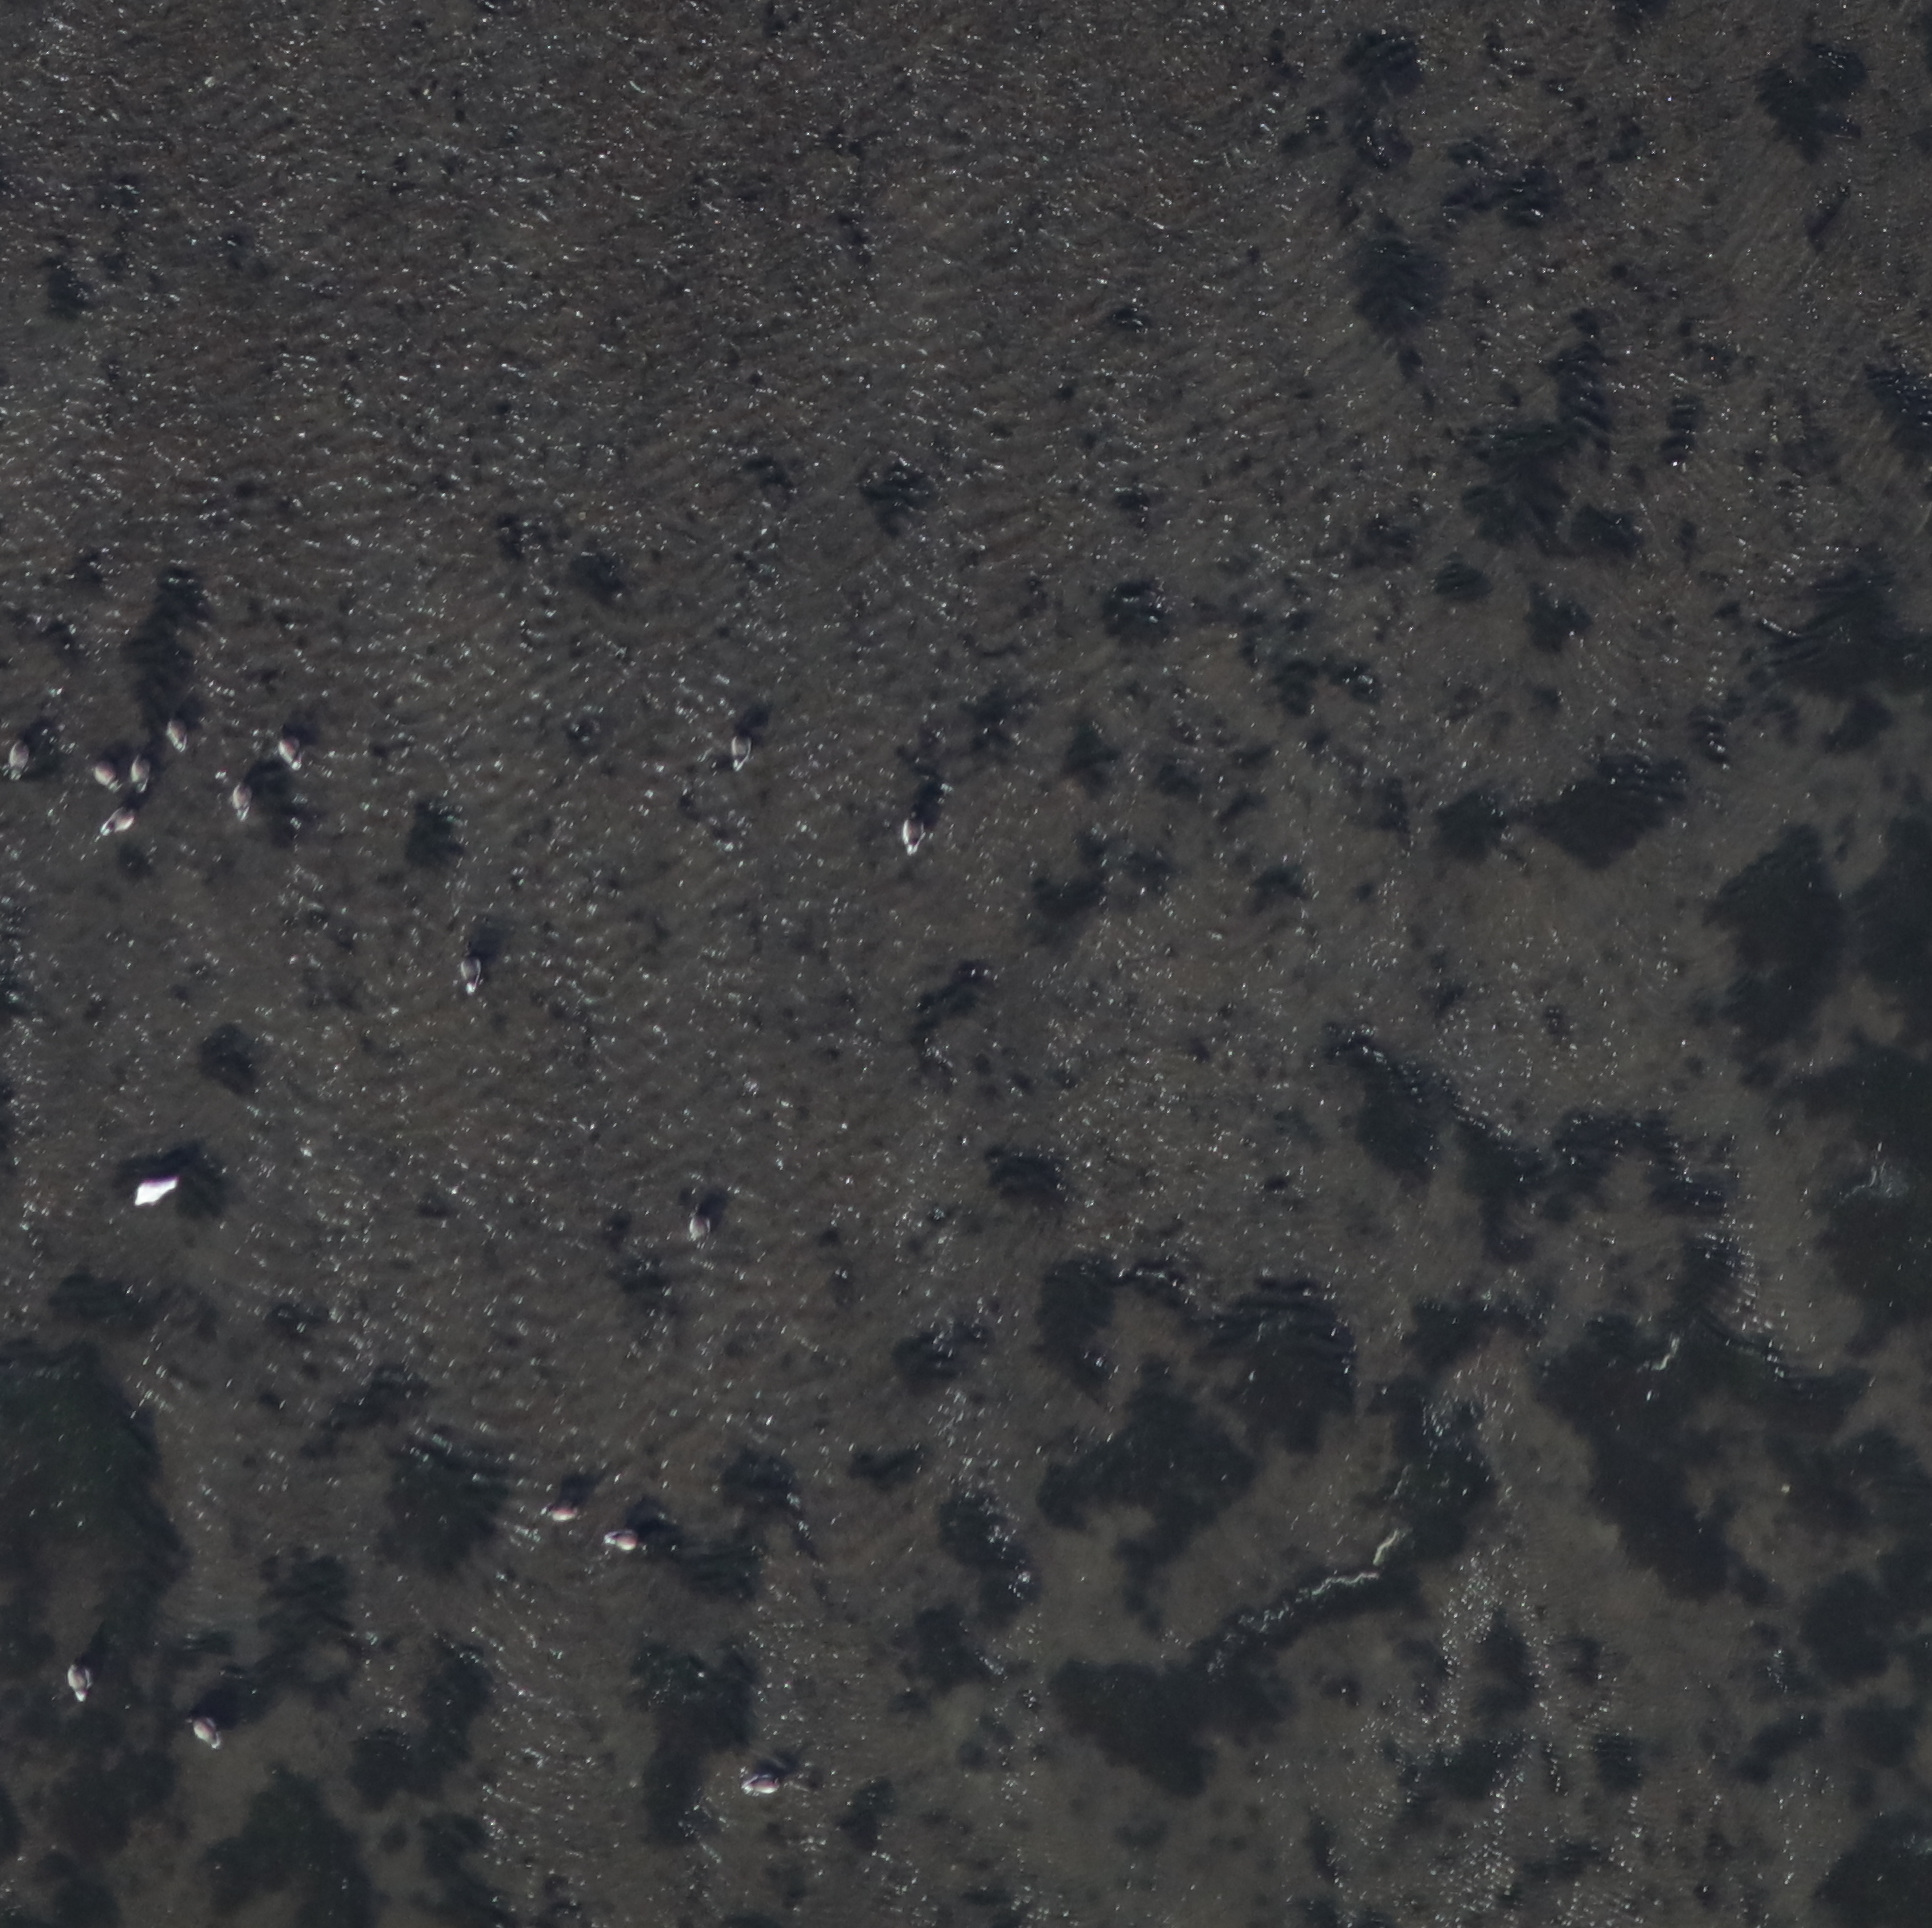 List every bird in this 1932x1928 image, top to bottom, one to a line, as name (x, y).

brant (178, 732)
brant (292, 748)
brant (741, 751)
brant (20, 756)
brant (140, 774)
brant (106, 775)
brant (240, 796)
brant (120, 820)
brant (914, 833)
brant (472, 970)
gull (152, 1193)
brant (697, 1225)
brant (564, 1510)
brant (626, 1540)
brant (79, 1677)
brant (207, 1730)
brant (763, 1784)